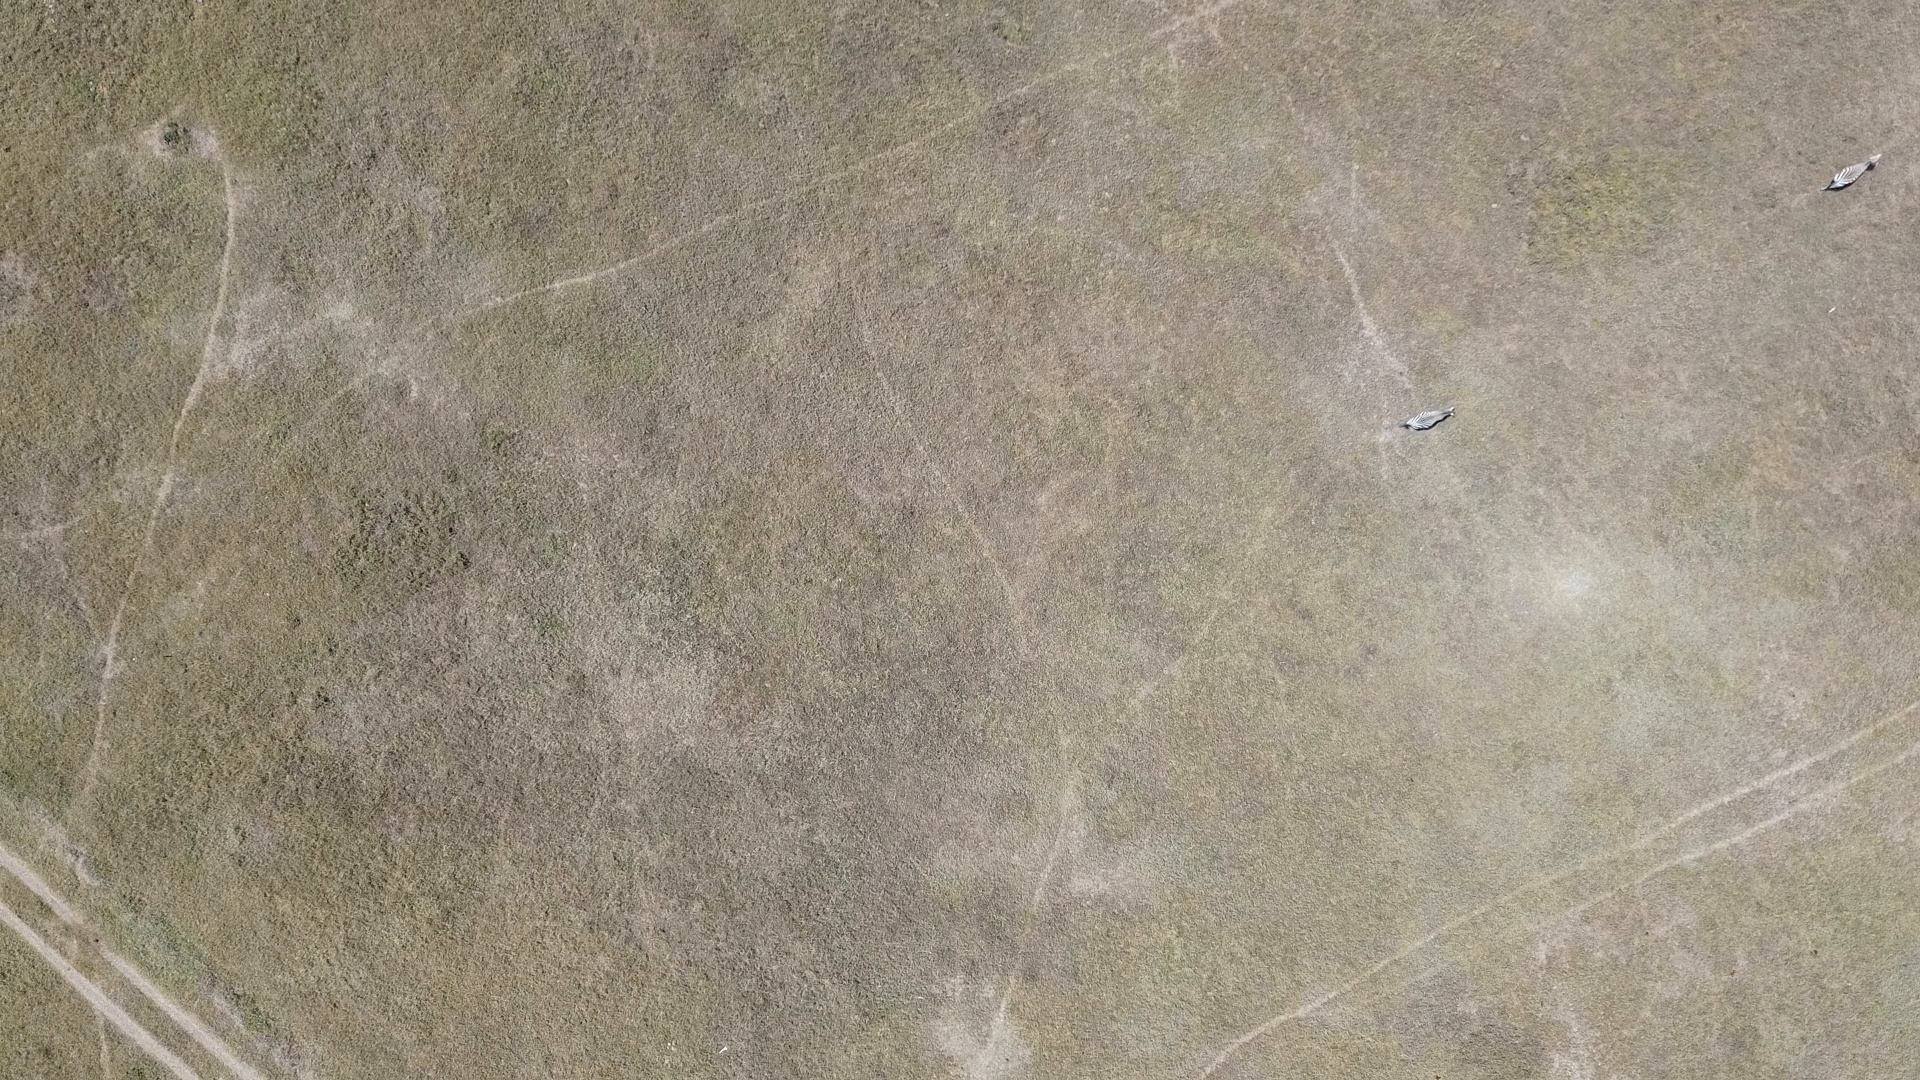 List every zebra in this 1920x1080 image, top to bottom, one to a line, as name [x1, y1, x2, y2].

zebra [1827, 157, 1881, 191]
zebra [1404, 407, 1456, 430]